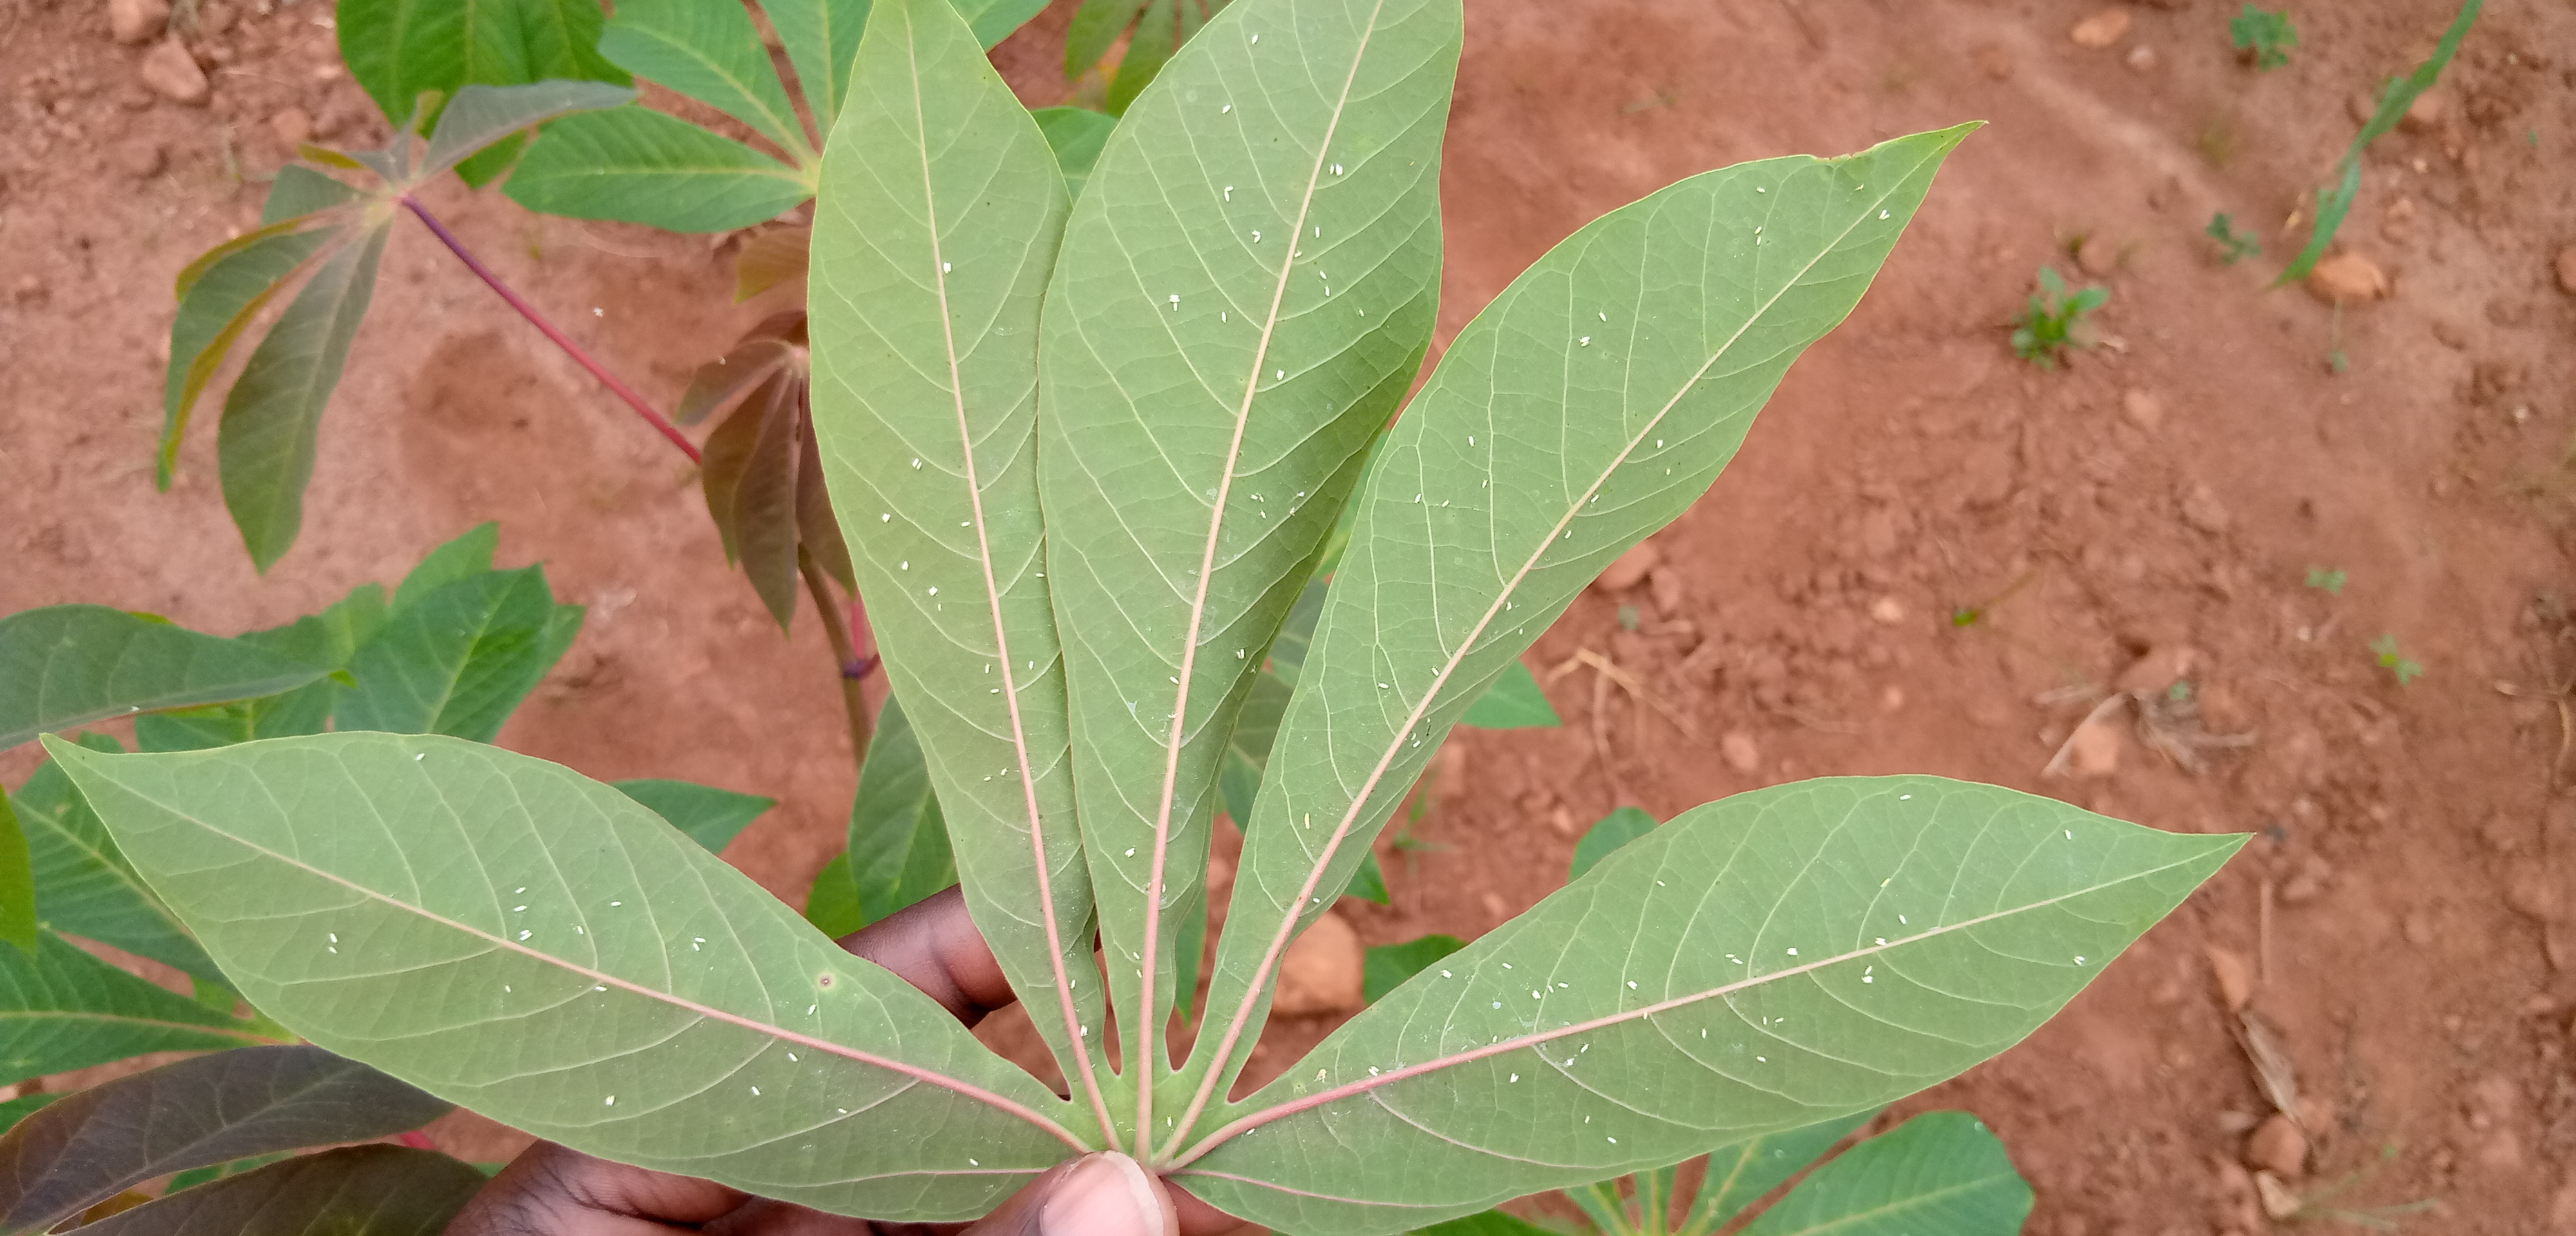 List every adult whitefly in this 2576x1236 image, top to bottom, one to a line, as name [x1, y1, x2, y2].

whitefly [1249, 32, 1261, 46]
whitefly [1220, 102, 1233, 116]
whitefly [1335, 162, 1340, 177]
whitefly [1328, 164, 1335, 176]
whitefly [1340, 165, 1345, 176]
whitefly [1224, 185, 1235, 191]
whitefly [1754, 185, 1768, 196]
whitefly [1223, 191, 1232, 203]
whitefly [1878, 209, 1888, 220]
whitefly [1881, 212, 1891, 223]
whitefly [1313, 225, 1321, 240]
whitefly [1752, 225, 1763, 236]
whitefly [1249, 230, 1261, 236]
whitefly [1252, 235, 1262, 245]
whitefly [1755, 235, 1764, 249]
whitefly [1292, 250, 1304, 259]
whitefly [942, 261, 948, 274]
whitefly [947, 261, 953, 272]
whitefly [1318, 268, 1330, 281]
whitefly [1323, 283, 1332, 299]
whitefly [1168, 294, 1181, 299]
whitefly [1167, 298, 1181, 303]
whitefly [1173, 302, 1179, 313]
whitefly [1358, 306, 1366, 319]
whitefly [1219, 310, 1230, 326]
whitefly [1597, 310, 1609, 323]
whitefly [1578, 335, 1591, 344]
whitefly [1580, 341, 1591, 348]
whitefly [1275, 368, 1282, 379]
whitefly [1278, 370, 1285, 382]
whitefly [1466, 433, 1476, 449]
whitefly [1654, 437, 1665, 450]
whitefly [911, 456, 920, 469]
whitefly [916, 461, 923, 471]
whitefly [1664, 467, 1672, 478]
whitefly [1479, 478, 1490, 492]
whitefly [1293, 489, 1306, 500]
whitefly [1412, 492, 1423, 506]
whitefly [1589, 492, 1600, 505]
whitefly [1249, 492, 1258, 502]
whitefly [1258, 494, 1265, 504]
whitefly [1440, 498, 1451, 509]
whitefly [1287, 506, 1298, 518]
whitefly [1259, 509, 1269, 521]
whitefly [882, 512, 888, 521]
whitefly [884, 512, 891, 524]
whitefly [959, 520, 972, 529]
whitefly [1562, 528, 1573, 541]
whitefly [901, 560, 908, 571]
whitefly [905, 562, 909, 571]
whitefly [1034, 571, 1046, 581]
whitefly [928, 586, 936, 594]
whitefly [929, 587, 939, 597]
whitefly [1504, 599, 1515, 613]
whitefly [936, 601, 943, 614]
whitefly [1240, 648, 1247, 660]
whitefly [1027, 658, 1037, 673]
whitefly [983, 662, 992, 675]
whitefly [1430, 665, 1441, 679]
whitefly [1168, 674, 1182, 686]
whitefly [1376, 682, 1392, 691]
whitefly [987, 686, 1002, 696]
whitefly [1410, 732, 1418, 742]
whitefly [1412, 739, 1421, 750]
whitefly [414, 751, 427, 764]
whitefly [999, 767, 1010, 778]
whitefly [981, 775, 993, 784]
whitefly [1897, 792, 1912, 802]
whitefly [2063, 827, 2076, 843]
whitefly [1124, 847, 1136, 857]
whitefly [1126, 850, 1136, 858]
whitefly [1655, 879, 1668, 888]
whitefly [1160, 881, 1168, 895]
whitefly [514, 885, 529, 895]
whitefly [1311, 895, 1321, 905]
whitefly [609, 900, 624, 908]
whitefly [512, 904, 529, 913]
whitefly [1896, 913, 1909, 926]
whitefly [576, 924, 586, 937]
whitefly [519, 928, 531, 936]
whitefly [520, 931, 533, 942]
whitefly [328, 932, 339, 944]
whitefly [694, 936, 708, 944]
whitefly [1875, 936, 1886, 942]
whitefly [1874, 940, 1886, 947]
whitefly [692, 942, 702, 953]
whitefly [327, 945, 339, 956]
whitefly [1785, 946, 1799, 951]
whitefly [1132, 950, 1142, 961]
whitefly [1786, 951, 1799, 957]
whitefly [1724, 951, 1737, 959]
whitefly [2073, 953, 2086, 962]
whitefly [1730, 957, 1745, 966]
whitefly [2072, 957, 2081, 966]
whitefly [1500, 960, 1513, 971]
whitefly [1863, 962, 1875, 976]
whitefly [1136, 968, 1144, 980]
whitefly [1441, 968, 1453, 976]
whitefly [1441, 972, 1452, 980]
whitefly [1860, 975, 1874, 980]
whitefly [1070, 977, 1077, 991]
whitefly [1629, 979, 1638, 988]
whitefly [1862, 979, 1874, 984]
whitefly [1556, 980, 1570, 990]
whitefly [1626, 981, 1636, 991]
whitefly [503, 984, 514, 995]
whitefly [1547, 984, 1555, 995]
whitefly [594, 985, 609, 993]
whitefly [1533, 989, 1542, 1000]
whitefly [1531, 992, 1538, 1000]
whitefly [806, 1002, 818, 1016]
whitefly [1642, 1010, 1649, 1022]
whitefly [1761, 1014, 1770, 1027]
whitefly [1773, 1016, 1786, 1024]
whitefly [1080, 1025, 1085, 1038]
whitefly [1699, 1025, 1708, 1041]
whitefly [1084, 1025, 1088, 1036]
whitefly [1491, 1033, 1499, 1044]
whitefly [1578, 1042, 1592, 1054]
whitefly [788, 1051, 799, 1064]
whitefly [1755, 1053, 1768, 1065]
whitefly [1370, 1065, 1380, 1073]
whitefly [1367, 1067, 1379, 1078]
whitefly [1508, 1071, 1515, 1084]
whitefly [1513, 1074, 1520, 1084]
whitefly [750, 1085, 762, 1096]
whitefly [609, 1094, 615, 1107]
whitefly [605, 1095, 611, 1107]
whitefly [837, 1106, 849, 1116]
whitefly [1582, 1114, 1592, 1124]
whitefly [1166, 1114, 1173, 1128]
whitefly [1245, 1127, 1256, 1138]
whitefly [1605, 1135, 1618, 1146]
whitefly [967, 1156, 981, 1169]